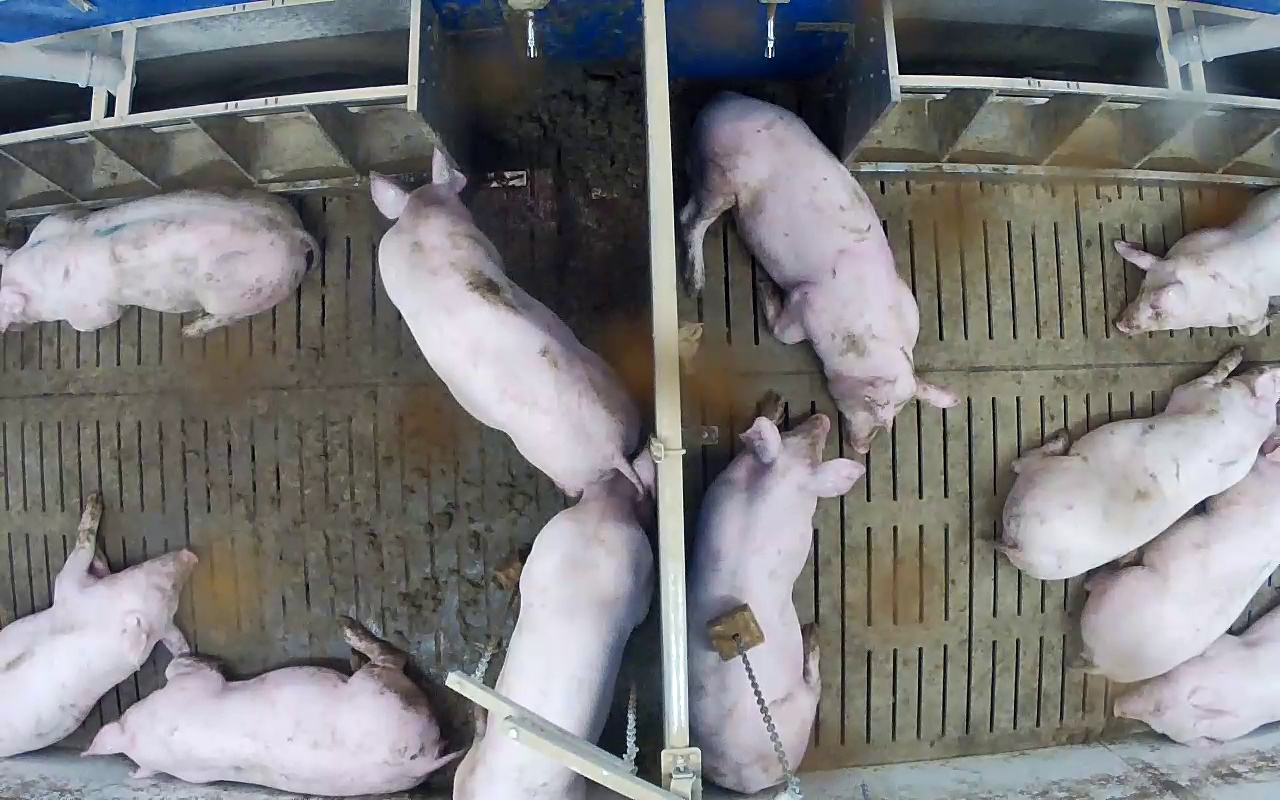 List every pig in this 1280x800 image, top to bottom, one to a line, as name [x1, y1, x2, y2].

pig [677, 90, 958, 452]
pig [370, 144, 646, 498]
pig [2, 185, 323, 340]
pig [1113, 187, 1278, 336]
pig [989, 344, 1279, 582]
pig [690, 389, 871, 794]
pig [453, 451, 660, 799]
pig [1065, 455, 1279, 682]
pig [2, 489, 198, 760]
pig [1111, 606, 1279, 745]
pig [84, 615, 473, 796]